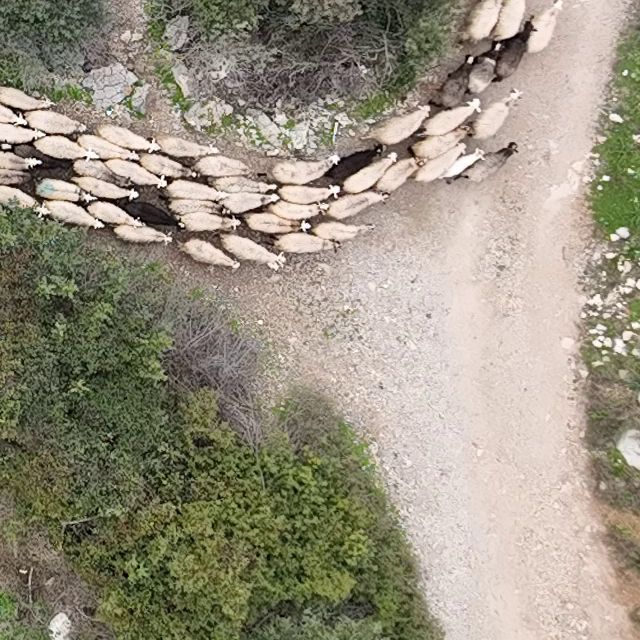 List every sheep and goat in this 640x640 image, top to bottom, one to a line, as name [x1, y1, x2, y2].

sheep [457, 0, 507, 44]
sheep [492, 0, 539, 42]
sheep [527, 0, 563, 52]
sheep [493, 21, 535, 81]
sheep [467, 43, 501, 92]
sheep [429, 56, 473, 109]
sheep [0, 85, 55, 110]
sheep [470, 89, 521, 139]
sheep [415, 97, 481, 136]
sheep [0, 98, 27, 126]
sheep [360, 105, 431, 144]
sheep [25, 110, 86, 133]
sheep [0, 121, 46, 143]
sheep [408, 122, 472, 162]
sheep [95, 124, 160, 154]
sheep [32, 133, 99, 159]
sheep [74, 135, 140, 162]
sheep [0, 136, 13, 152]
sheep [158, 136, 219, 157]
sheep [415, 142, 466, 184]
sheep [13, 143, 73, 168]
sheep [467, 143, 516, 186]
sheep [325, 144, 381, 179]
goat [439, 148, 485, 180]
sheep [0, 149, 41, 169]
sheep [341, 151, 396, 194]
sheep [140, 154, 200, 179]
sheep [271, 155, 339, 184]
sheep [194, 156, 266, 177]
sheep [375, 157, 427, 192]
sheep [75, 159, 134, 188]
sheep [106, 159, 168, 188]
sheep [24, 164, 82, 181]
sheep [0, 168, 37, 185]
sheep [209, 176, 276, 193]
sheep [72, 177, 138, 197]
sheep [36, 178, 97, 203]
sheep [165, 180, 230, 201]
sheep [0, 185, 50, 216]
sheep [277, 185, 339, 205]
sheep [327, 191, 390, 220]
sheep [219, 193, 281, 213]
sheep [119, 197, 184, 231]
sheep [87, 199, 143, 226]
sheep [167, 199, 230, 214]
sheep [41, 200, 103, 228]
sheep [269, 200, 329, 221]
sheep [175, 212, 241, 230]
sheep [242, 213, 310, 234]
sheep [312, 221, 376, 240]
sheep [113, 227, 173, 243]
sheep [274, 233, 343, 252]
sheep [220, 234, 286, 268]
sheep [178, 237, 240, 271]